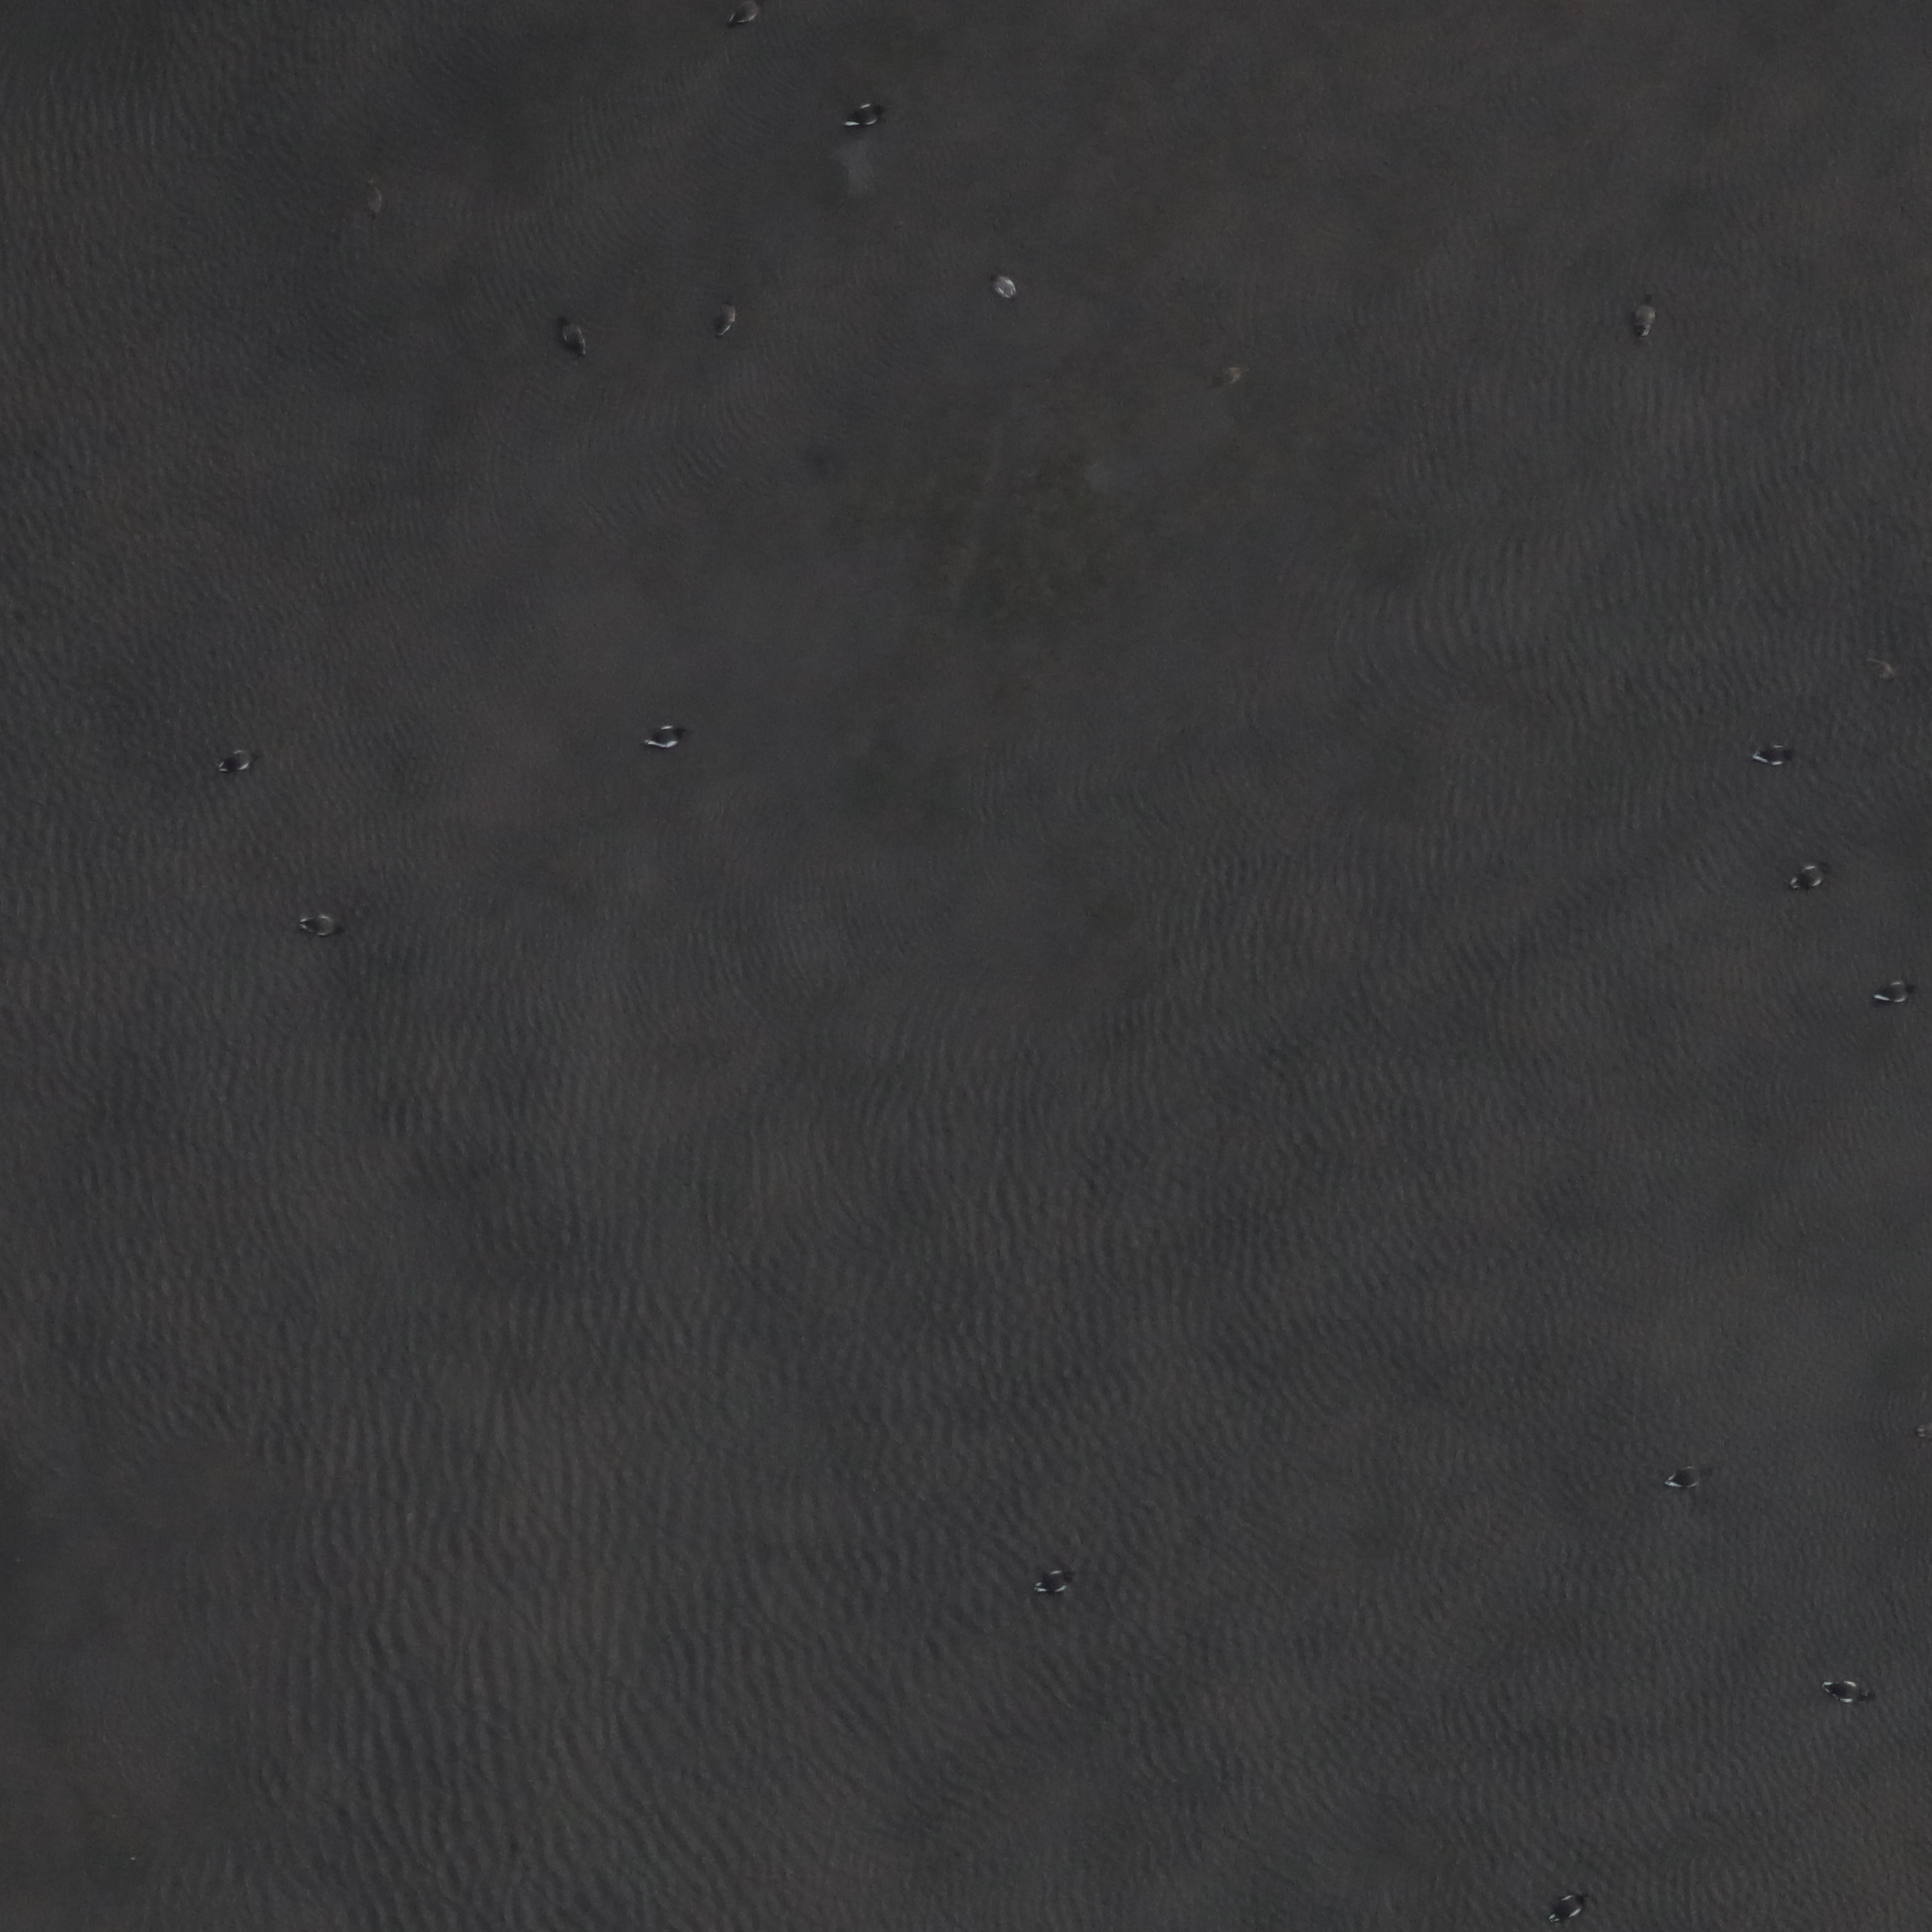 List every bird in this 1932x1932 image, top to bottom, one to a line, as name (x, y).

brant (743, 13)
brant (866, 114)
other bird (371, 198)
other bird (1006, 287)
brant (1643, 313)
brant (724, 322)
brant (572, 333)
other bird (1236, 377)
brant (669, 732)
brant (1772, 752)
brant (238, 759)
brant (1809, 877)
brant (320, 923)
brant (1894, 993)
other bird (1928, 1428)
brant (1686, 1477)
brant (1054, 1583)
brant (1846, 1691)
brant (1573, 1909)